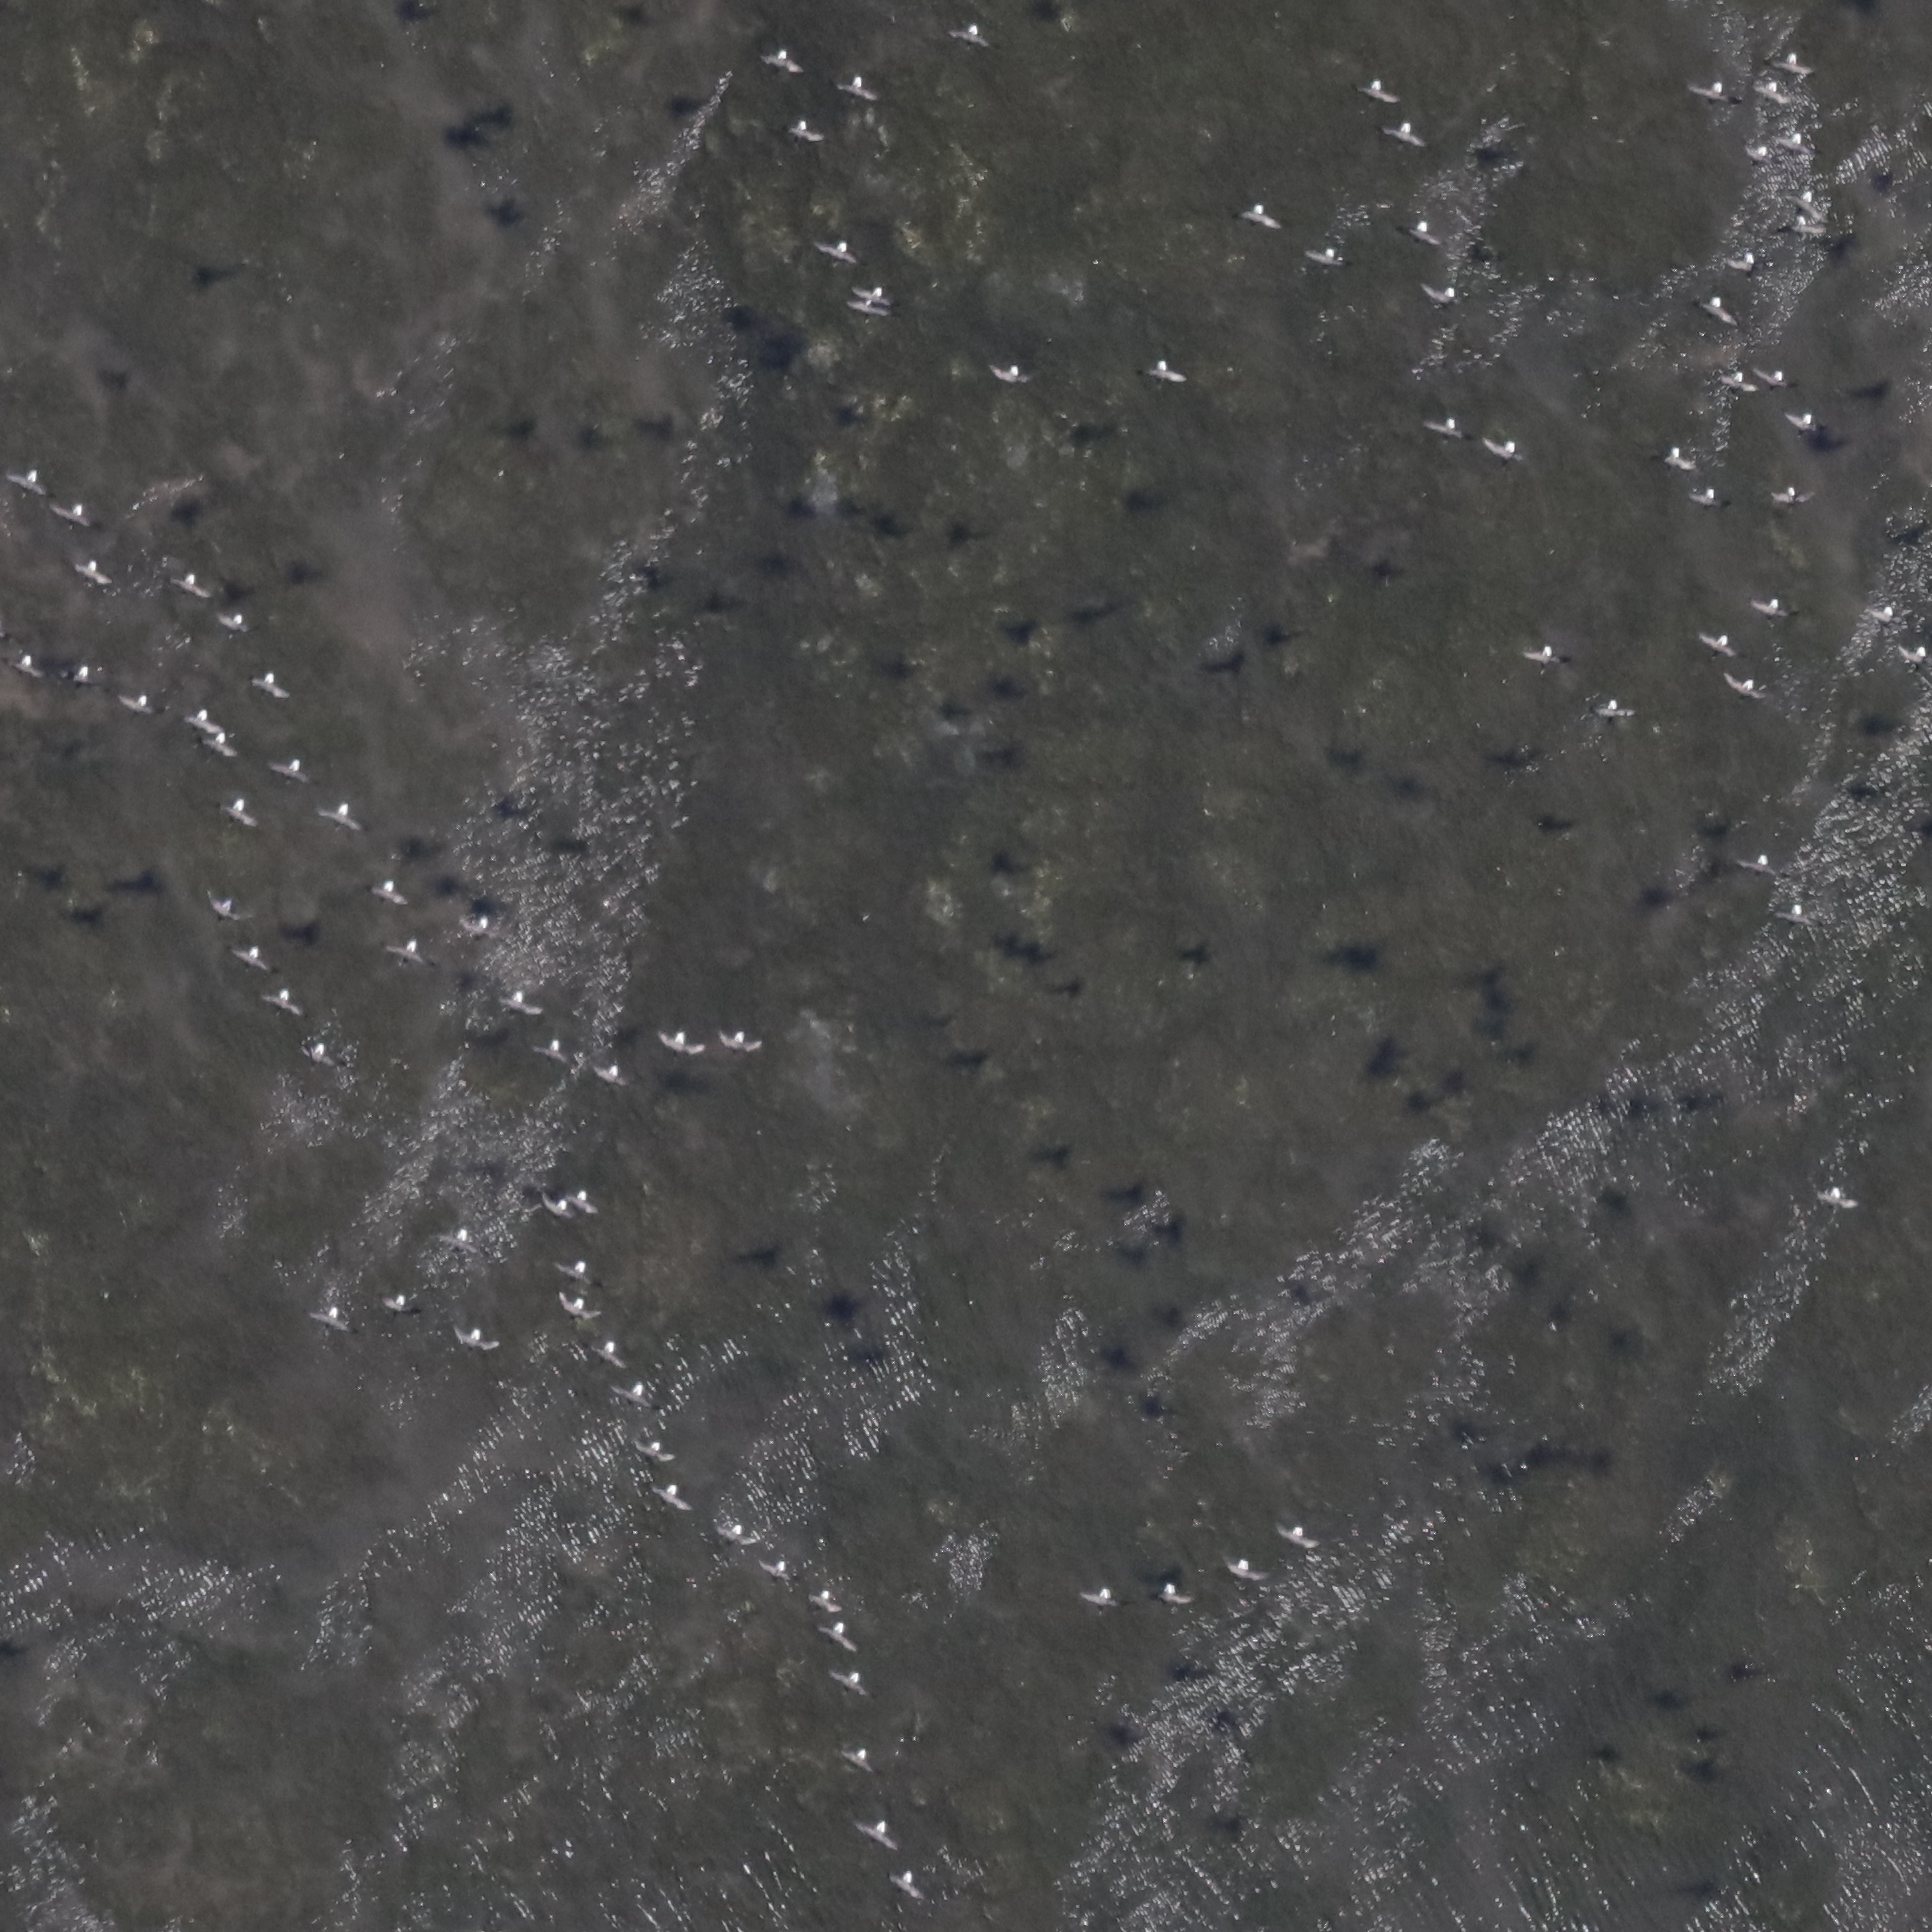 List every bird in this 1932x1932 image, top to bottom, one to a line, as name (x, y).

brant (975, 41)
brant (1800, 61)
brant (786, 64)
brant (861, 89)
brant (1373, 92)
brant (1724, 94)
brant (1771, 97)
brant (1794, 135)
brant (1409, 136)
brant (805, 138)
brant (1761, 150)
brant (1803, 210)
brant (1255, 212)
brant (1415, 235)
brant (1797, 236)
brant (843, 248)
brant (1334, 253)
brant (1743, 260)
brant (1442, 293)
brant (875, 294)
brant (869, 318)
brant (1716, 318)
brant (1166, 367)
brant (1015, 376)
brant (1733, 377)
brant (1784, 377)
brant (1439, 423)
brant (1804, 425)
brant (1509, 450)
brant (1684, 456)
brant (27, 479)
brant (1709, 492)
brant (1790, 497)
brant (77, 517)
brant (95, 573)
brant (204, 593)
brant (1763, 612)
brant (1876, 615)
brant (238, 626)
brant (1722, 643)
brant (1543, 649)
brant (1911, 652)
brant (28, 669)
brant (85, 676)
brant (269, 691)
brant (1741, 691)
brant (135, 704)
brant (1615, 719)
brant (205, 720)
brant (218, 744)
brant (291, 768)
brant (248, 815)
brant (344, 819)
brant (1754, 869)
brant (387, 893)
brant (226, 903)
brant (1792, 919)
brant (487, 928)
brant (254, 960)
brant (418, 963)
brant (288, 1000)
brant (528, 1002)
brant (679, 1040)
brant (742, 1044)
brant (556, 1051)
brant (315, 1054)
brant (613, 1070)
brant (588, 1197)
brant (1841, 1199)
brant (559, 1205)
brant (465, 1241)
brant (581, 1272)
brant (407, 1298)
brant (337, 1317)
brant (581, 1317)
brant (482, 1339)
brant (612, 1344)
brant (643, 1392)
brant (664, 1445)
brant (682, 1493)
brant (738, 1531)
brant (1300, 1535)
brant (785, 1569)
brant (1246, 1571)
brant (1181, 1589)
brant (828, 1598)
brant (1100, 1602)
brant (845, 1643)
brant (857, 1676)
brant (858, 1755)
brant (880, 1828)
brant (909, 1882)